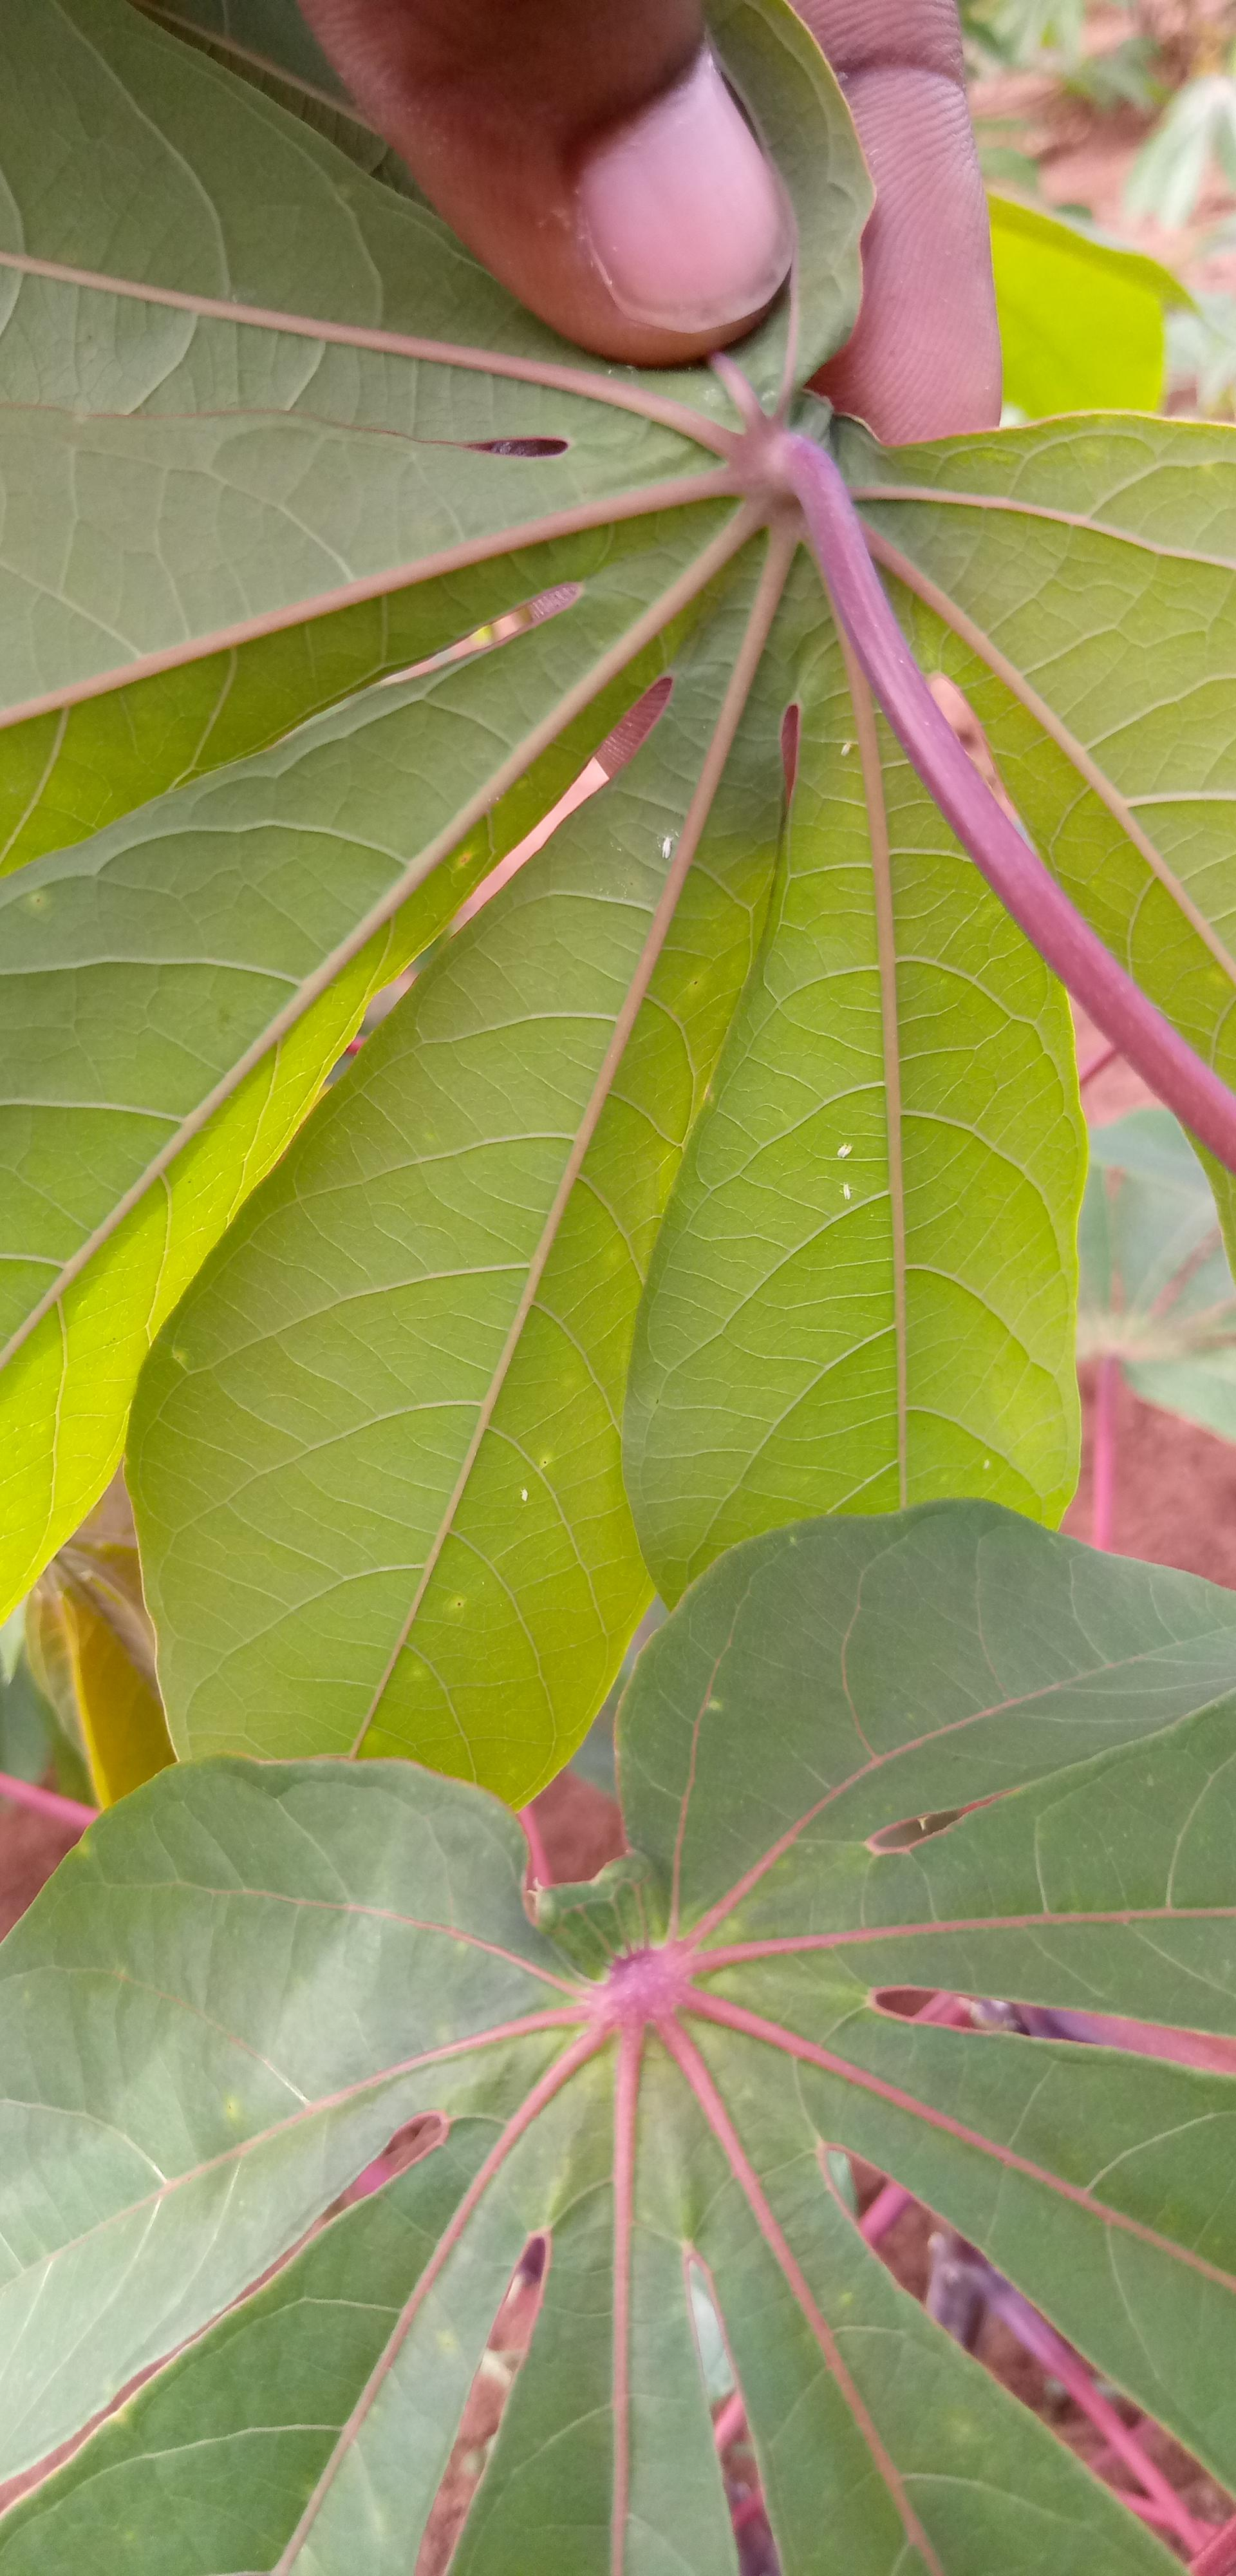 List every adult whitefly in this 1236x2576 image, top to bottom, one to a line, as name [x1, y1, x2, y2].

whitefly [831, 718, 862, 775]
whitefly [648, 825, 686, 871]
whitefly [824, 1128, 859, 1164]
whitefly [821, 1171, 872, 1214]
whitefly [502, 1479, 552, 1517]